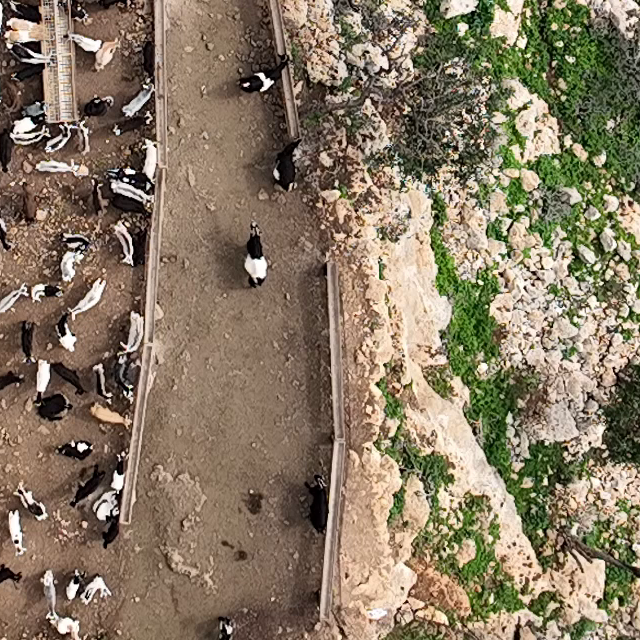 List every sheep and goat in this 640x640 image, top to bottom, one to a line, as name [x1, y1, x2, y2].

goat [7, 0, 51, 6]
goat [10, 0, 43, 22]
goat [98, 0, 136, 10]
goat [58, 2, 89, 21]
goat [6, 17, 47, 31]
goat [5, 30, 53, 42]
goat [62, 33, 100, 53]
goat [93, 38, 120, 72]
goat [143, 40, 155, 82]
goat [6, 43, 57, 67]
goat [239, 54, 290, 93]
goat [0, 64, 49, 85]
goat [4, 79, 23, 115]
goat [122, 83, 155, 116]
goat [84, 95, 114, 115]
goat [21, 101, 47, 118]
goat [113, 112, 152, 135]
goat [12, 113, 47, 134]
goat [76, 119, 91, 155]
goat [45, 122, 75, 152]
goat [10, 126, 50, 146]
goat [0, 128, 11, 173]
goat [143, 139, 158, 178]
goat [273, 139, 302, 192]
goat [36, 160, 80, 176]
goat [104, 167, 155, 191]
goat [88, 178, 109, 217]
goat [110, 181, 155, 207]
goat [22, 183, 37, 224]
goat [111, 193, 152, 218]
goat [0, 209, 13, 252]
goat [114, 220, 134, 266]
goat [243, 221, 268, 285]
goat [61, 232, 90, 250]
goat [61, 251, 85, 282]
goat [68, 277, 106, 320]
goat [0, 283, 29, 315]
goat [30, 284, 65, 303]
goat [121, 311, 144, 353]
goat [56, 312, 76, 352]
goat [20, 323, 35, 365]
goat [117, 354, 133, 396]
goat [30, 360, 51, 405]
goat [52, 361, 88, 395]
goat [93, 364, 112, 404]
goat [0, 372, 24, 394]
goat [37, 392, 68, 422]
goat [88, 402, 131, 429]
goat [54, 439, 92, 460]
goat [111, 451, 129, 490]
goat [70, 466, 106, 508]
goat [305, 472, 328, 534]
goat [13, 482, 49, 521]
goat [93, 492, 119, 519]
goat [9, 510, 27, 556]
goat [101, 515, 120, 548]
goat [0, 562, 22, 593]
goat [41, 570, 59, 622]
goat [66, 570, 82, 601]
goat [81, 575, 108, 605]
goat [219, 616, 233, 639]
goat [57, 617, 78, 639]